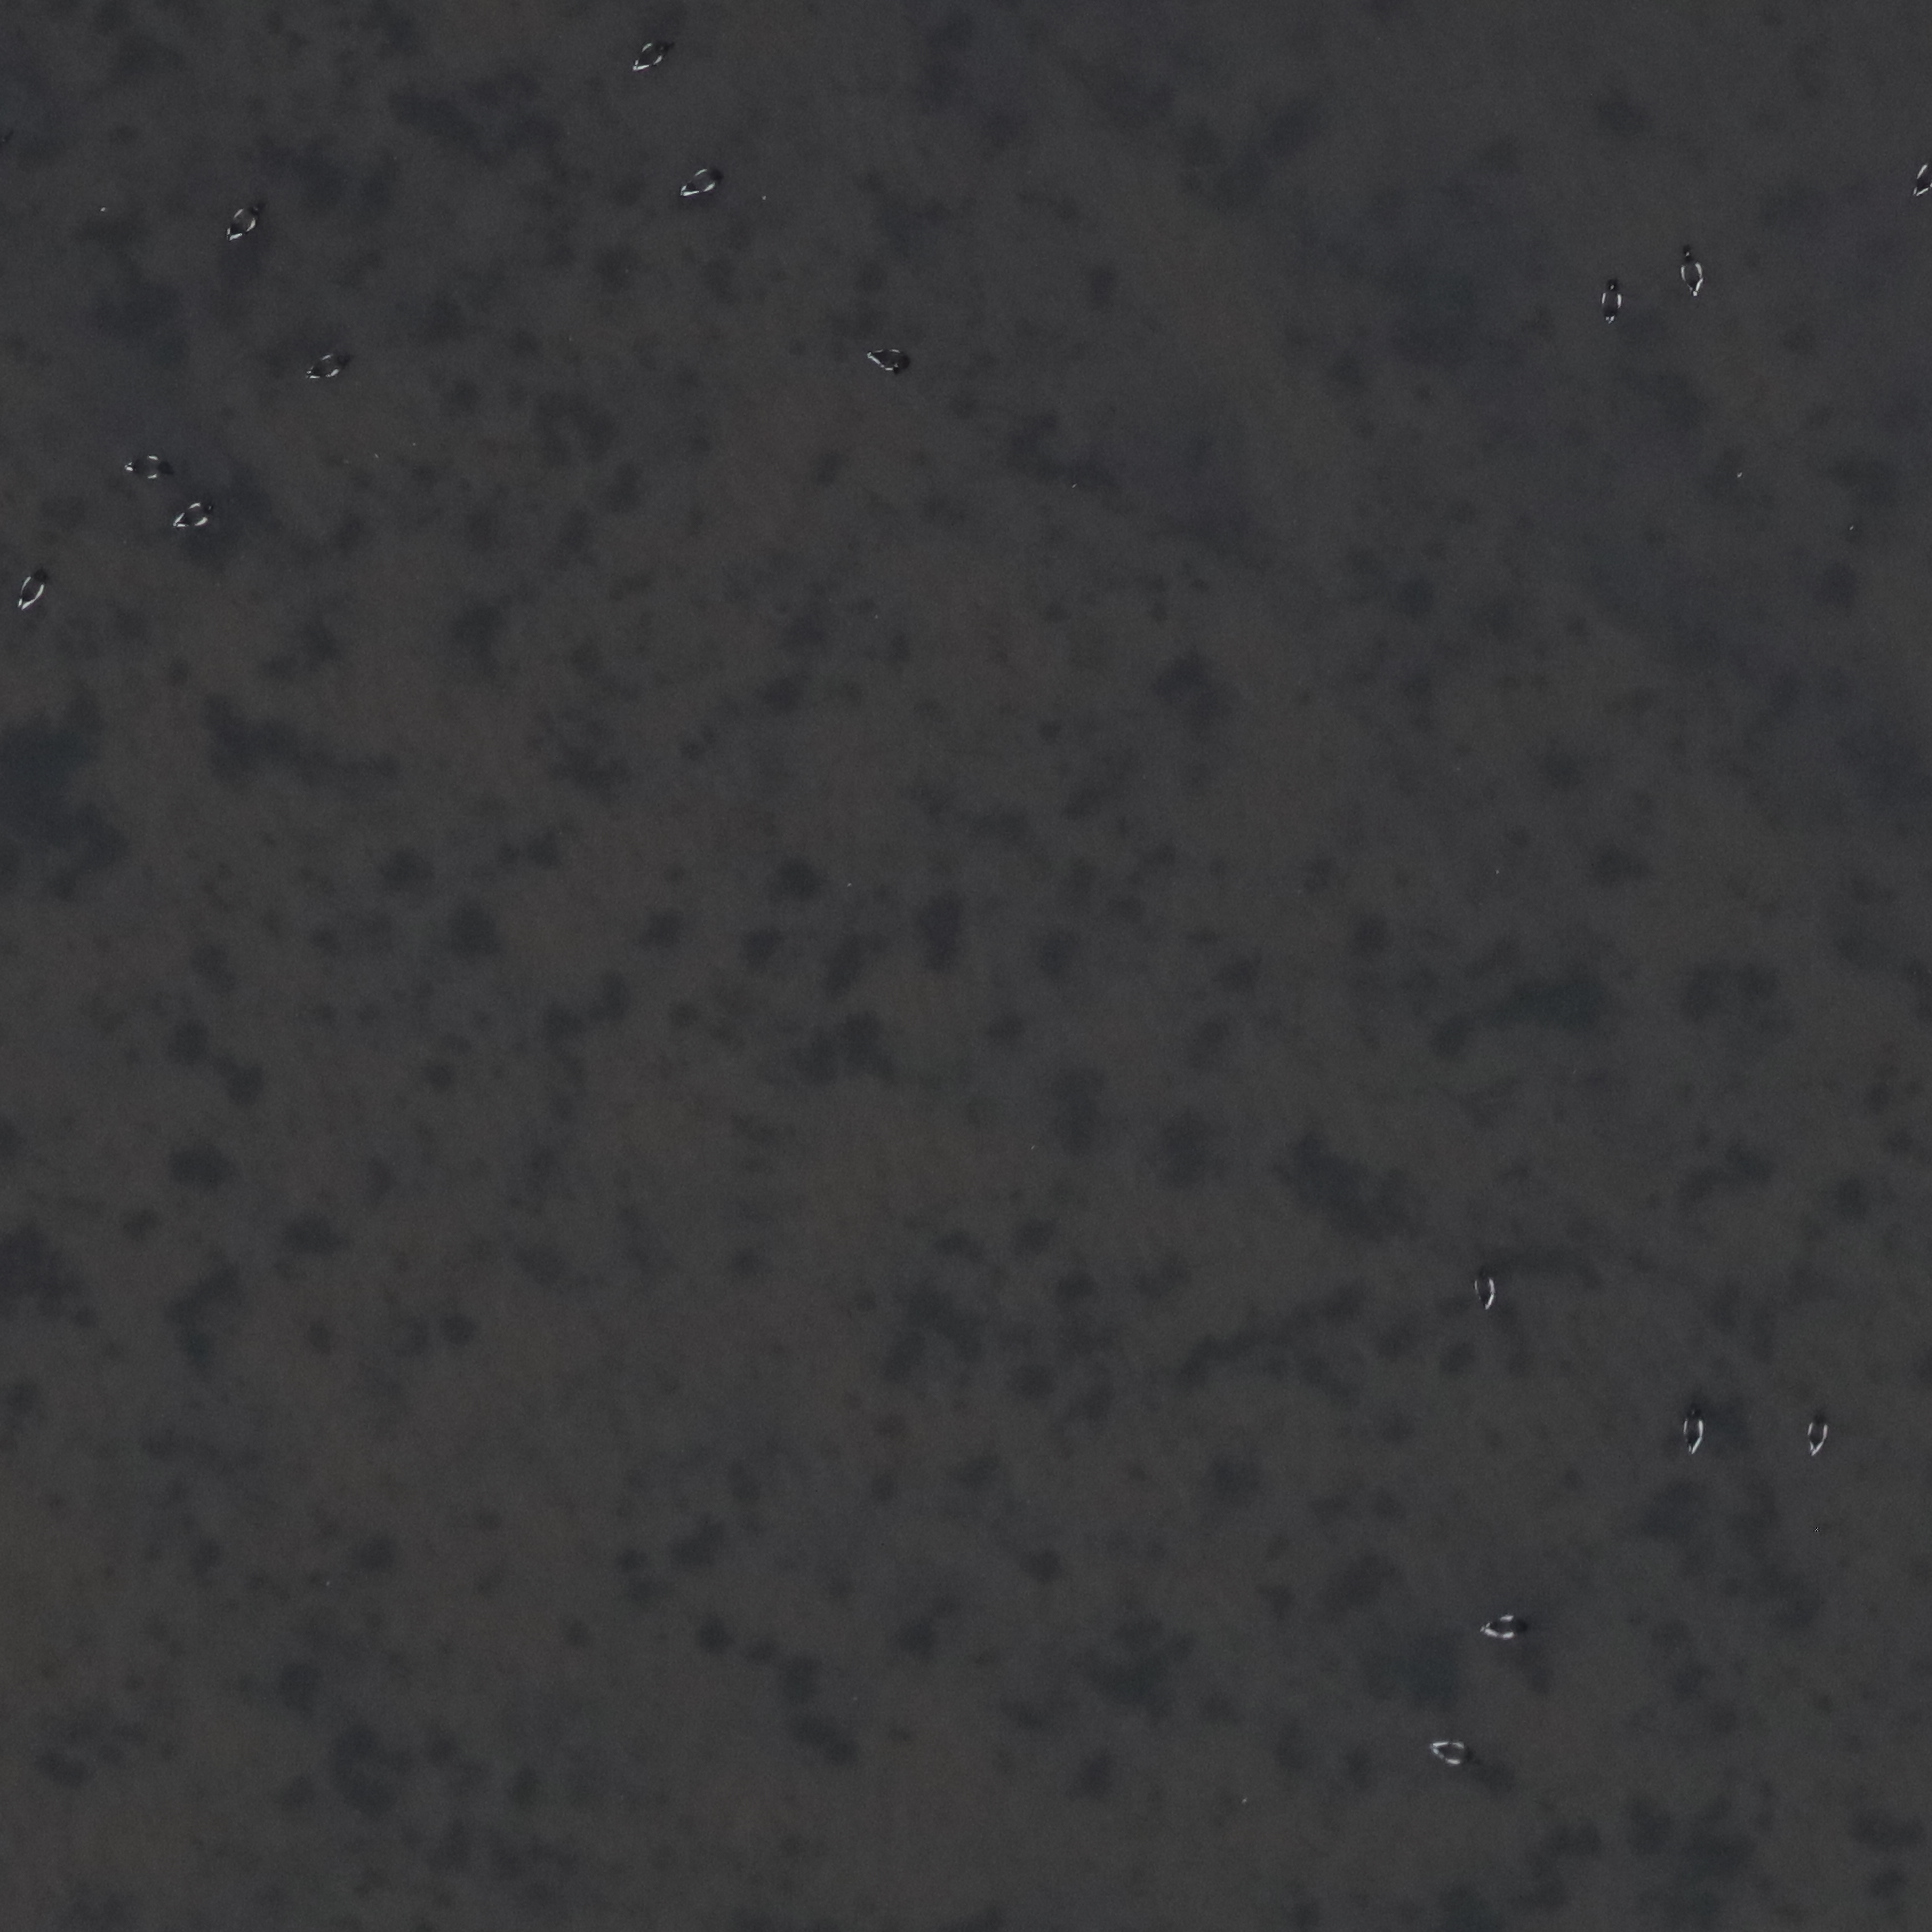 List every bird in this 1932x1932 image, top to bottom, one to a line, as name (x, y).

brant (649, 52)
brant (1926, 179)
brant (701, 183)
brant (243, 223)
brant (1691, 274)
brant (1610, 303)
brant (890, 359)
brant (328, 367)
brant (147, 470)
brant (194, 516)
brant (32, 590)
brant (1486, 1287)
brant (1693, 1431)
brant (1816, 1436)
brant (1504, 1626)
brant (1454, 1753)